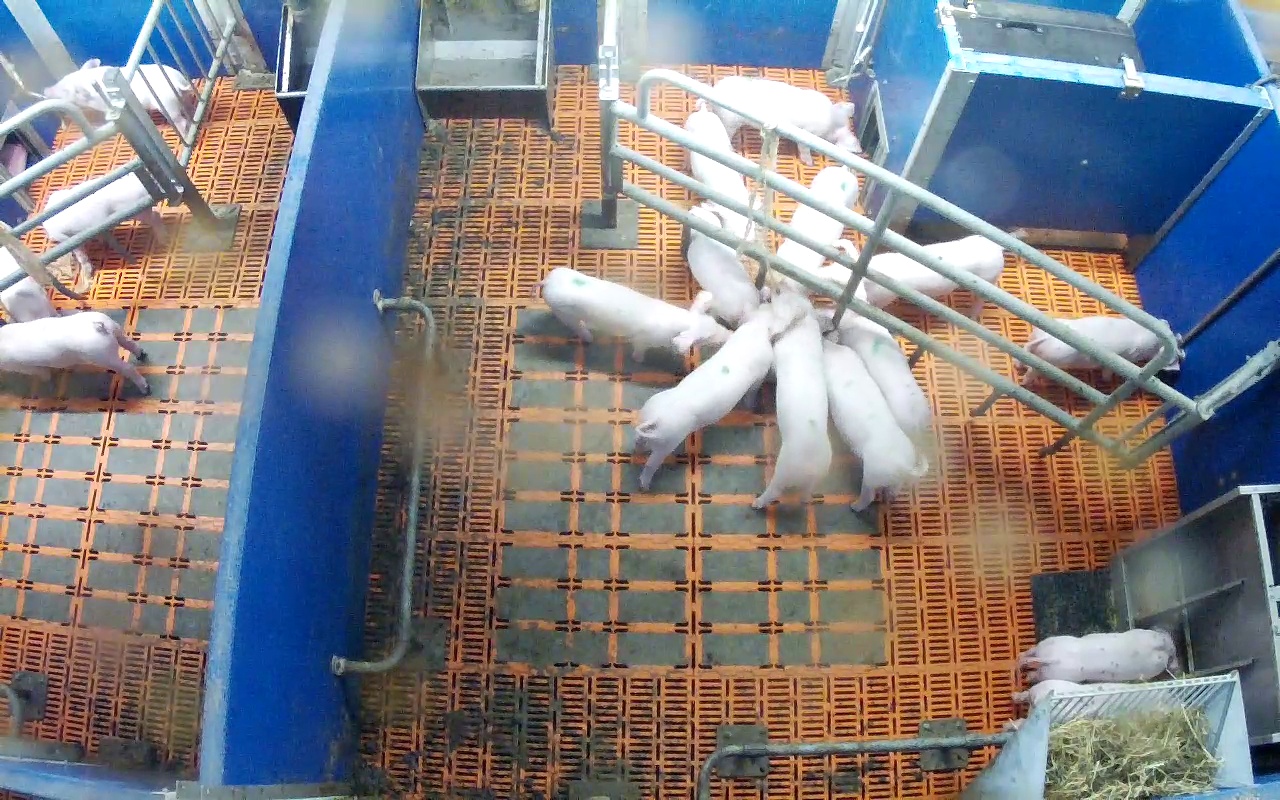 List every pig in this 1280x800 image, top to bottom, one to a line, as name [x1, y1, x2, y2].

pig [42, 57, 196, 141]
pig [712, 75, 860, 167]
pig [685, 98, 766, 244]
pig [42, 155, 172, 270]
pig [765, 164, 860, 296]
pig [687, 204, 773, 331]
pig [811, 234, 1006, 321]
pig [2, 244, 62, 324]
pig [533, 267, 735, 364]
pig [750, 279, 835, 512]
pig [630, 301, 798, 493]
pig [816, 308, 932, 451]
pig [0, 311, 154, 399]
pig [1014, 315, 1180, 388]
pig [821, 336, 930, 515]
pig [1017, 625, 1181, 688]
pig [1001, 679, 1182, 733]